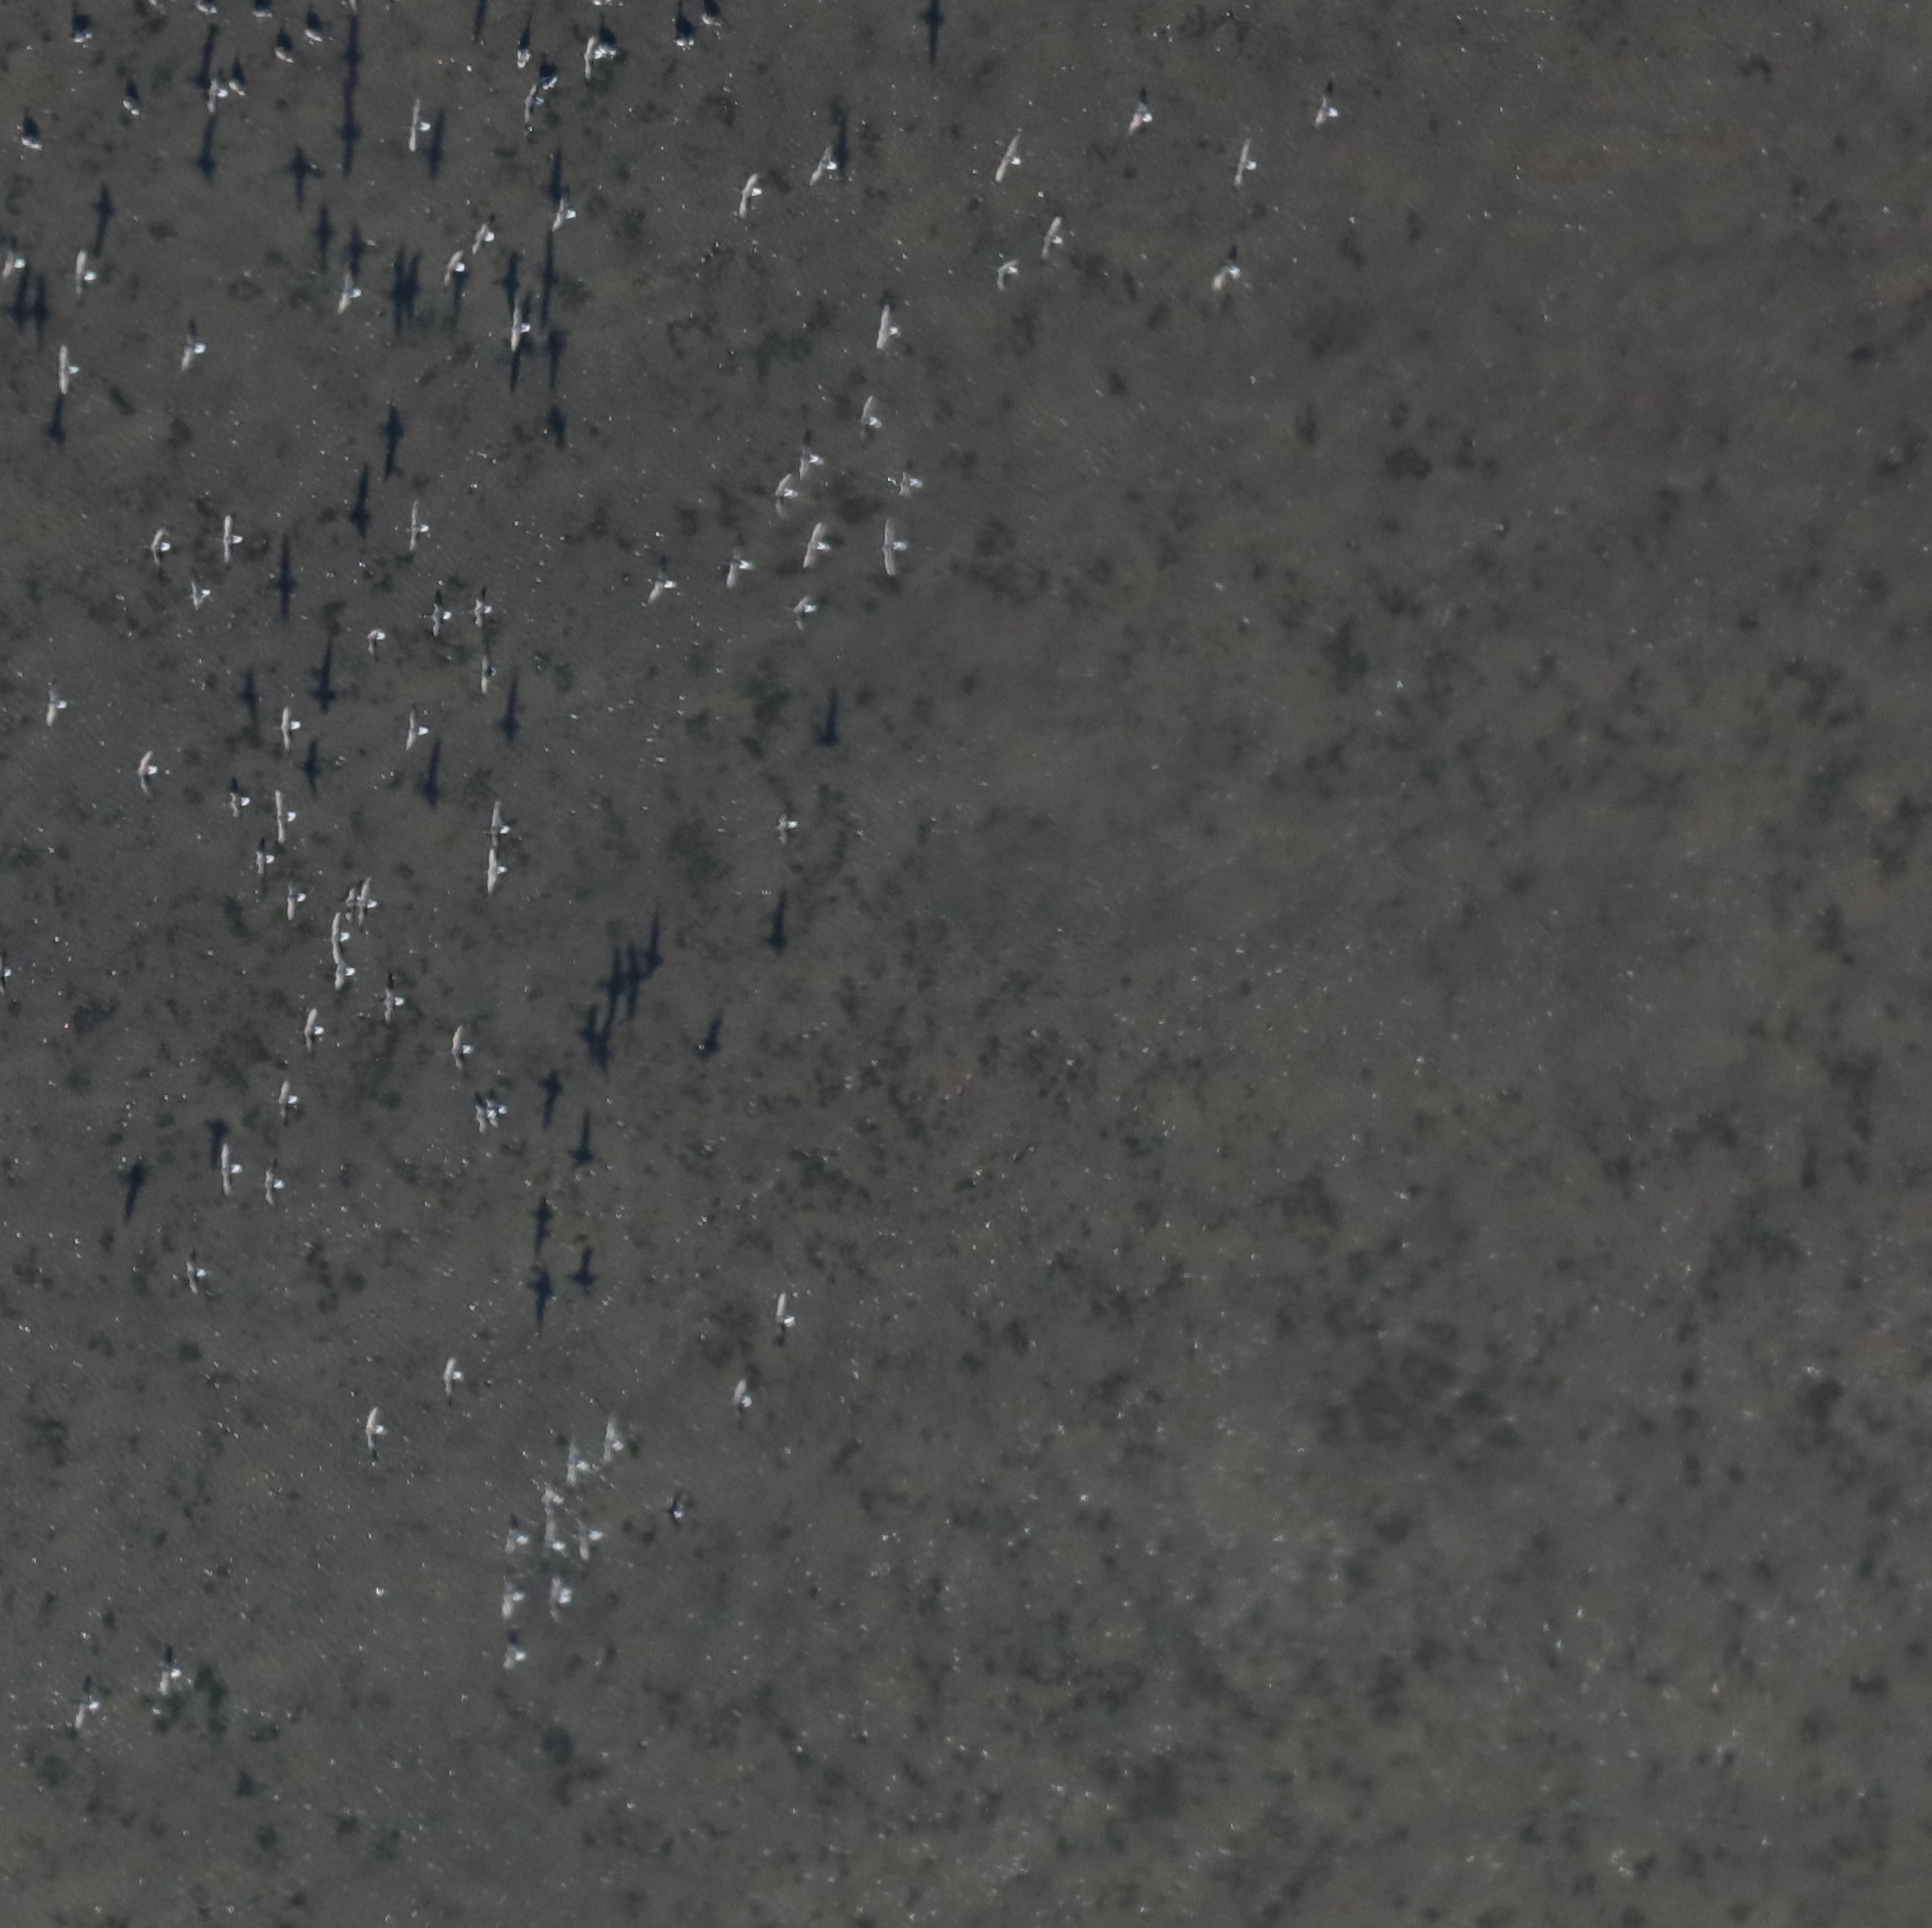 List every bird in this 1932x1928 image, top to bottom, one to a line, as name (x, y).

brant (206, 6)
brant (267, 10)
brant (720, 16)
brant (313, 34)
brant (82, 36)
brant (685, 40)
brant (593, 50)
brant (282, 52)
brant (524, 56)
brant (548, 82)
brant (235, 91)
brant (217, 94)
brant (131, 104)
brant (539, 105)
brant (1325, 111)
brant (1144, 122)
brant (426, 130)
brant (30, 141)
brant (1011, 160)
brant (1241, 162)
brant (822, 169)
brant (751, 192)
brant (573, 206)
brant (485, 236)
brant (1058, 240)
brant (464, 260)
brant (10, 267)
brant (1015, 269)
brant (1228, 271)
brant (84, 283)
brant (356, 286)
brant (531, 323)
brant (884, 330)
brant (194, 352)
brant (71, 366)
brant (878, 421)
brant (804, 461)
brant (915, 485)
brant (784, 496)
brant (419, 525)
brant (230, 544)
brant (823, 544)
brant (168, 547)
brant (890, 548)
brant (740, 571)
brant (649, 583)
brant (212, 584)
brant (810, 611)
brant (476, 614)
brant (432, 615)
brant (379, 643)
brant (486, 674)
brant (63, 704)
brant (289, 732)
brant (423, 736)
brant (150, 768)
brant (236, 810)
brant (292, 824)
brant (789, 825)
brant (498, 832)
brant (271, 865)
brant (495, 883)
brant (302, 904)
brant (360, 906)
brant (353, 908)
brant (344, 952)
brant (346, 981)
brant (393, 1001)
brant (315, 1030)
brant (466, 1047)
brant (506, 1105)
brant (299, 1110)
brant (486, 1117)
brant (231, 1175)
brant (277, 1180)
brant (199, 1274)
brant (779, 1318)
brant (464, 1371)
brant (739, 1402)
brant (377, 1433)
brant (611, 1456)
brant (583, 1468)
brant (555, 1500)
brant (677, 1510)
brant (516, 1533)
brant (584, 1536)
brant (556, 1540)
brant (565, 1586)
brant (507, 1600)
brant (556, 1609)
brant (521, 1656)
brant (172, 1670)
brant (75, 1710)